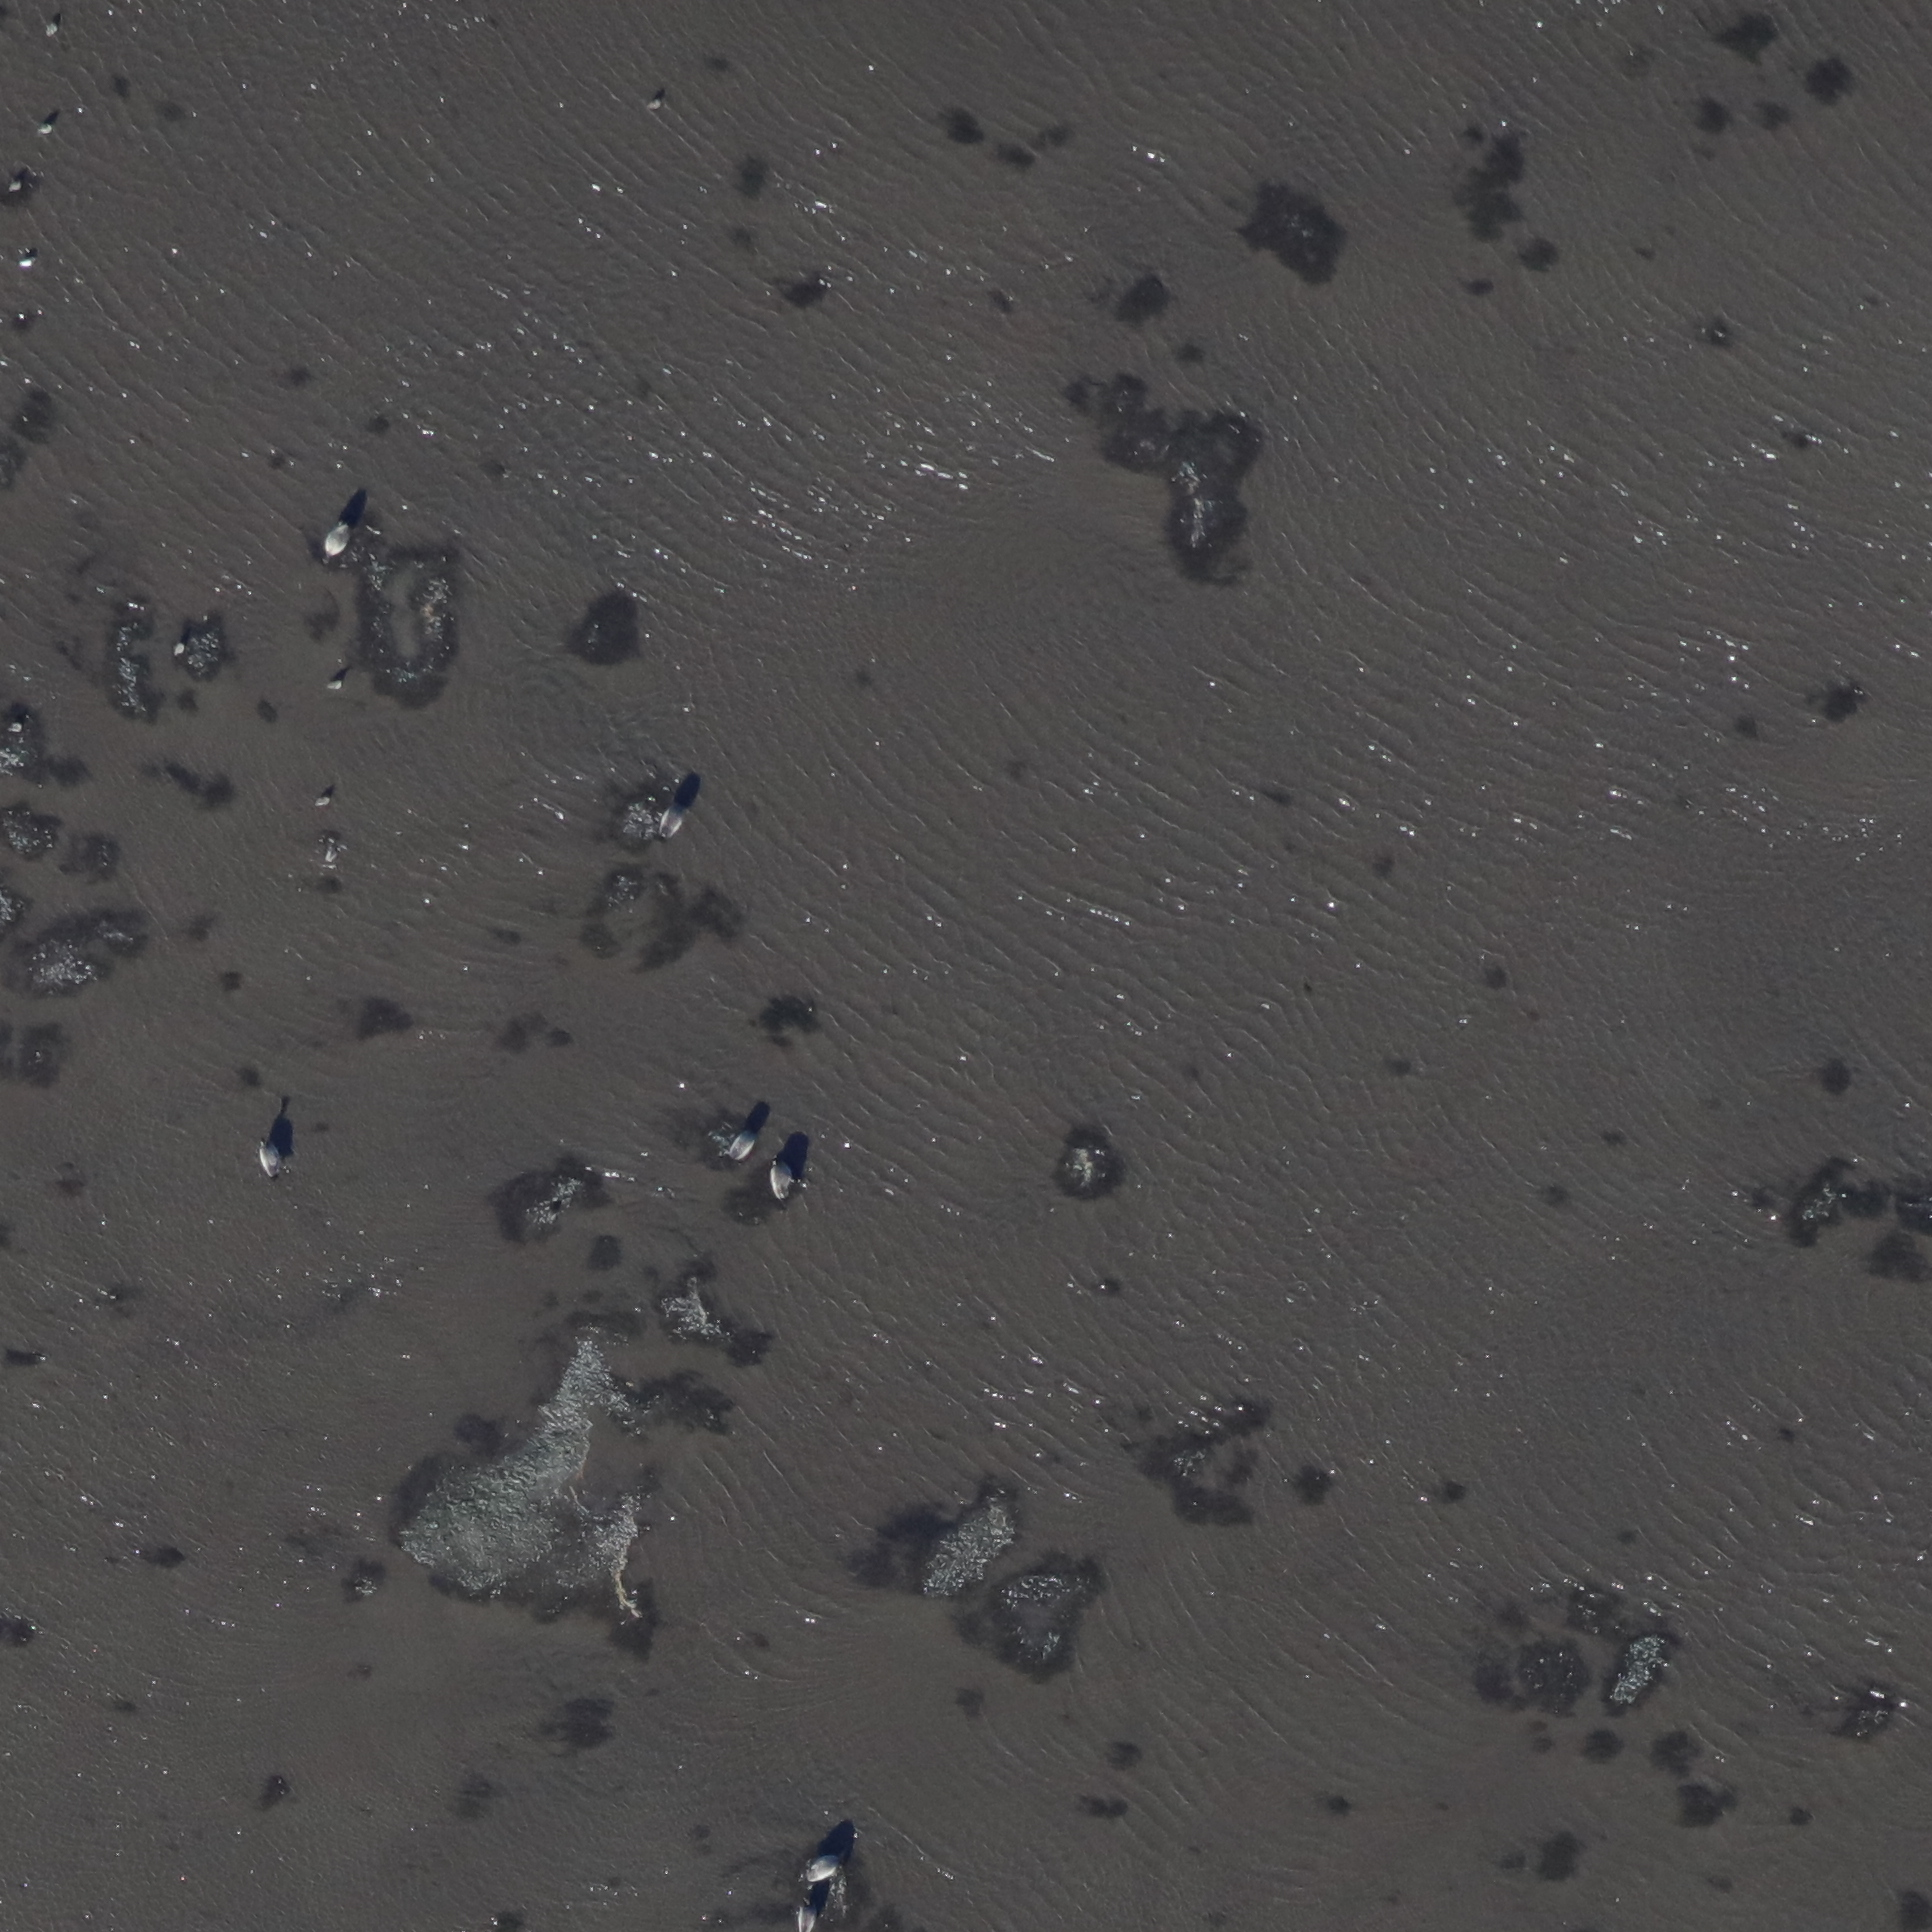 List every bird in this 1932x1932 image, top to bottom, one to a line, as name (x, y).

other bird (52, 32)
other bird (656, 102)
other bird (51, 133)
other bird (20, 186)
other bird (25, 261)
Canada goose (337, 542)
other bird (179, 651)
other bird (335, 685)
other bird (16, 727)
other bird (325, 802)
Canada goose (665, 822)
Canada goose (743, 1144)
Canada goose (268, 1157)
Canada goose (780, 1178)
Canada goose (823, 1864)
Canada goose (805, 1920)